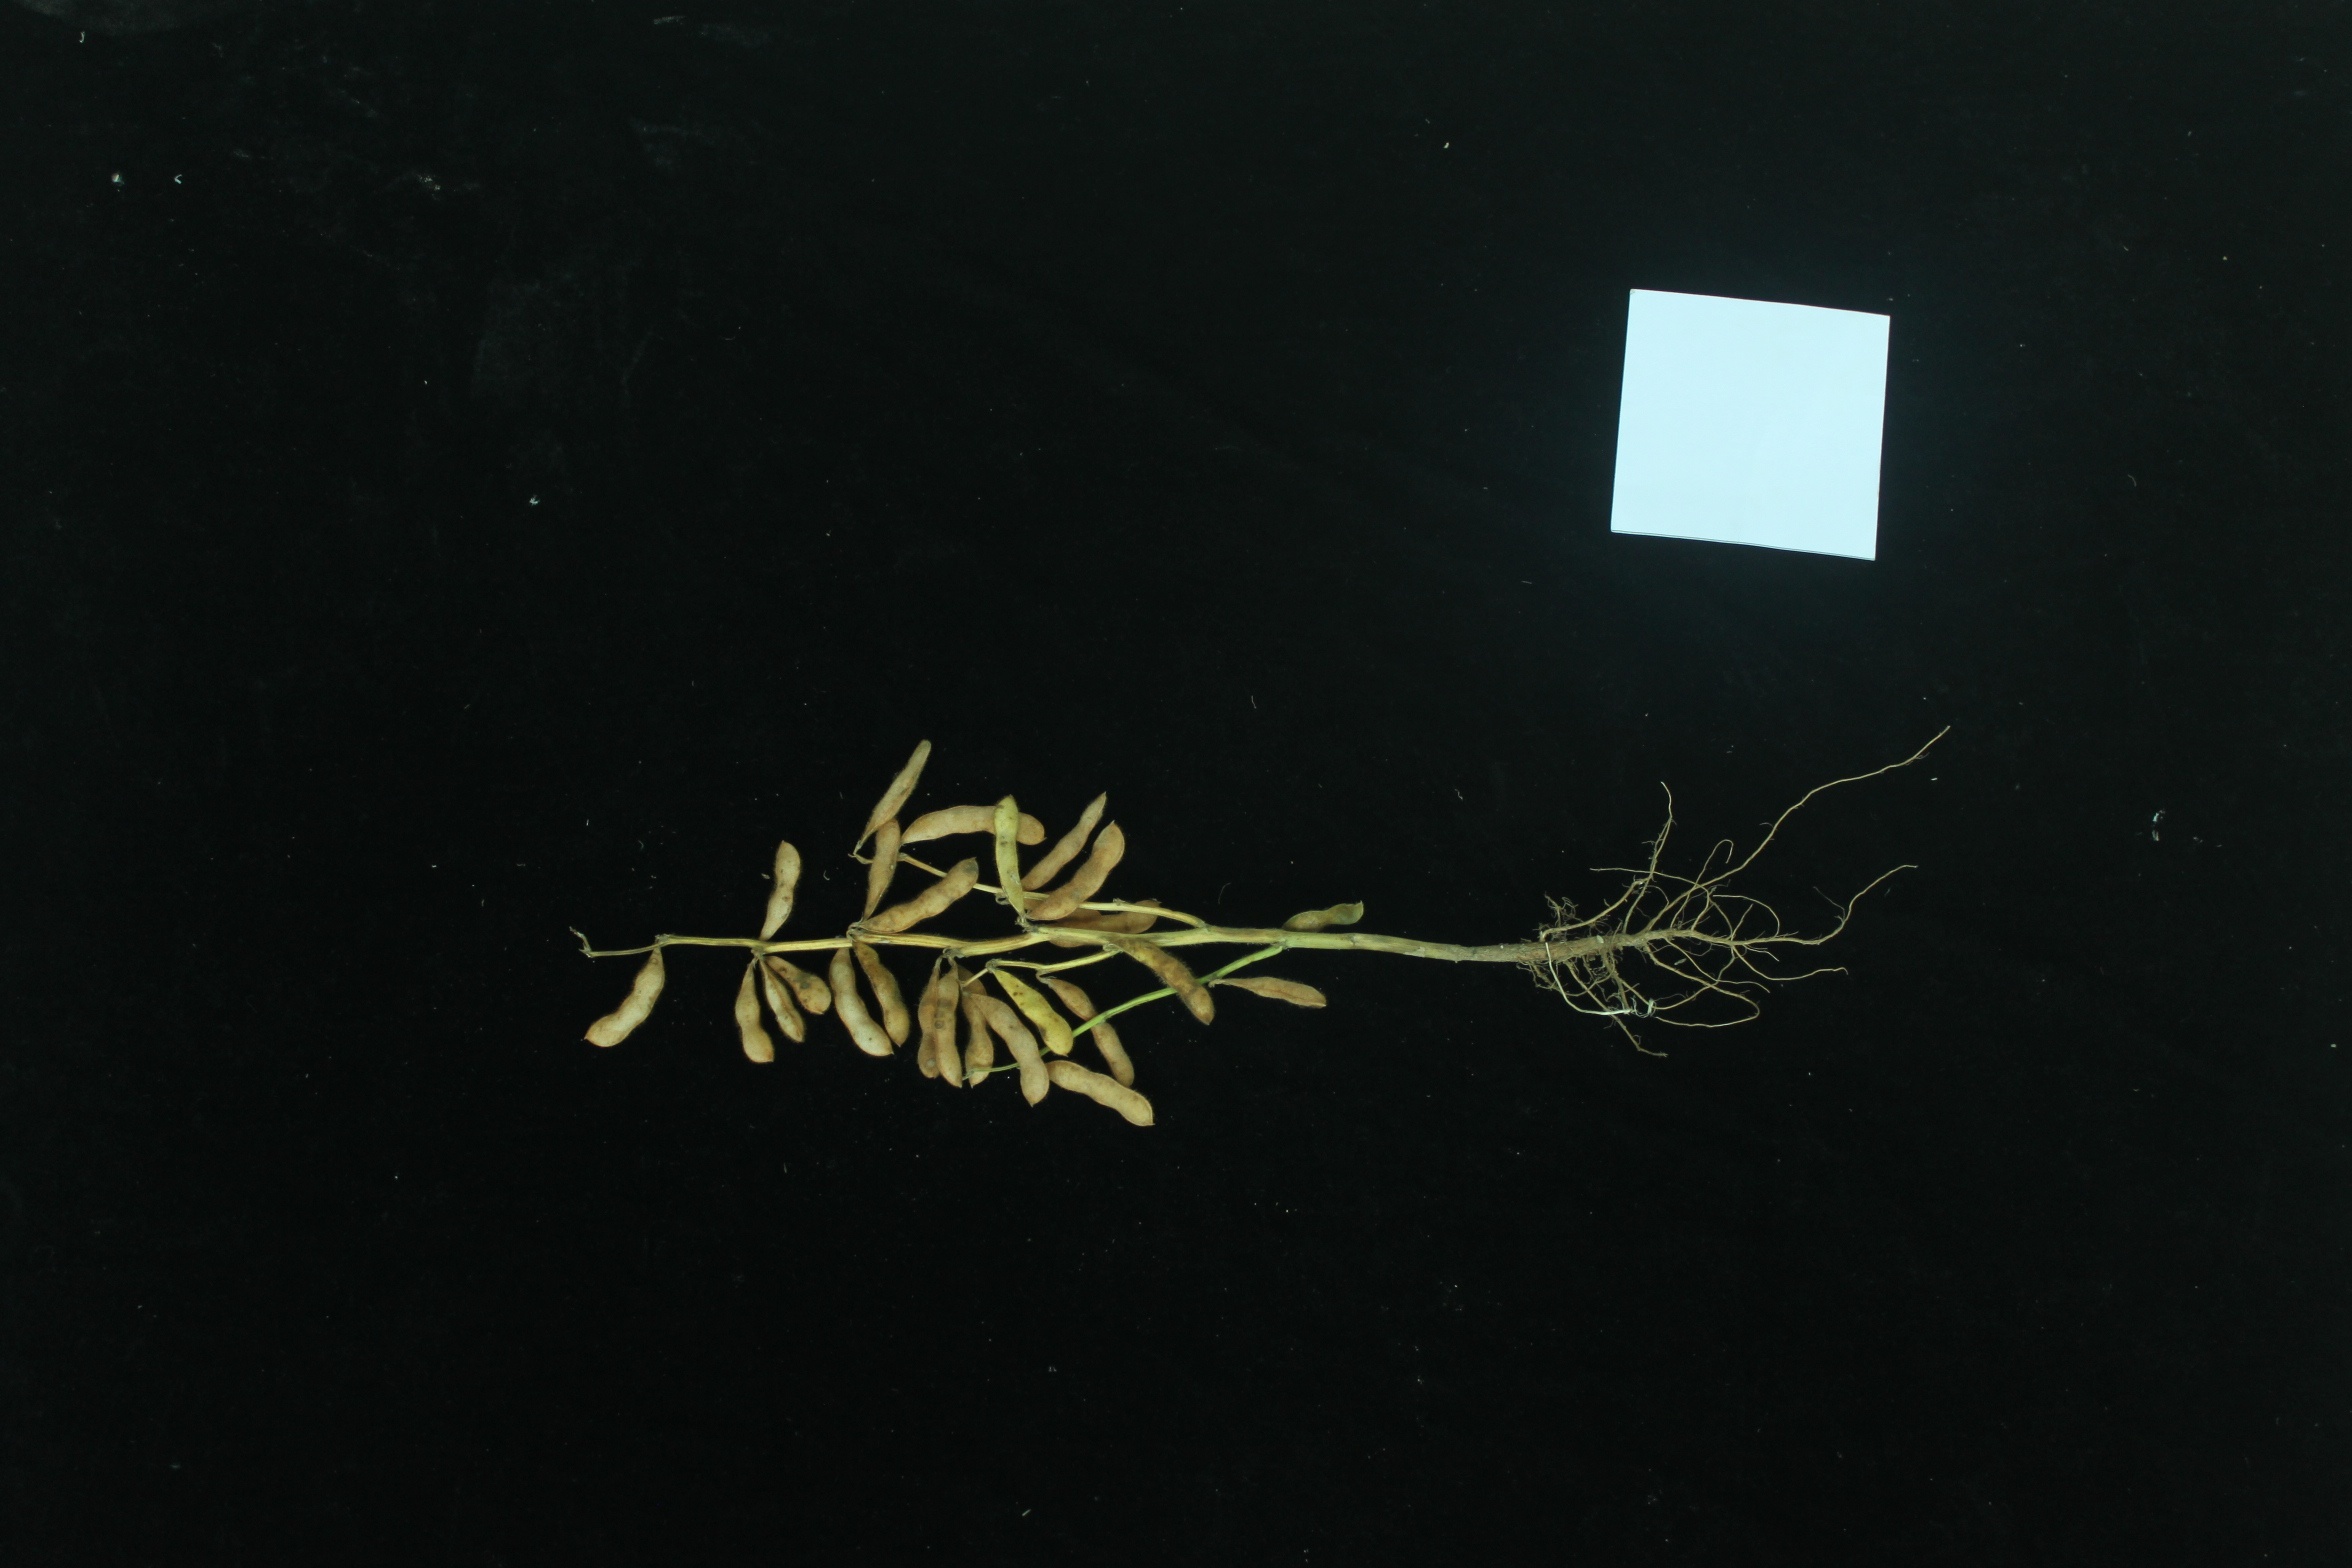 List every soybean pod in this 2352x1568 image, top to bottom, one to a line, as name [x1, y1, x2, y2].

soybean pod [855, 741, 930, 853]
soybean pod [1021, 793, 1104, 891]
soybean pod [994, 798, 1025, 920]
soybean pod [899, 806, 1043, 848]
soybean pod [861, 820, 901, 921]
soybean pod [1025, 821, 1124, 921]
soybean pod [760, 843, 799, 941]
soybean pod [854, 858, 978, 935]
soybean pod [1029, 900, 1158, 947]
soybean pod [1280, 902, 1364, 933]
soybean pod [1103, 942, 1213, 1022]
soybean pod [853, 945, 909, 1047]
soybean pod [829, 947, 891, 1056]
soybean pod [585, 949, 663, 1046]
soybean pod [764, 956, 830, 1015]
soybean pod [758, 957, 803, 1043]
soybean pod [917, 961, 940, 1079]
soybean pod [734, 962, 773, 1062]
soybean pod [958, 966, 994, 1091]
soybean pod [987, 966, 1074, 1056]
soybean pod [937, 967, 962, 1089]
soybean pod [1035, 976, 1134, 1089]
soybean pod [1212, 978, 1325, 1008]
soybean pod [963, 992, 1047, 1107]
soybean pod [1045, 1060, 1153, 1128]